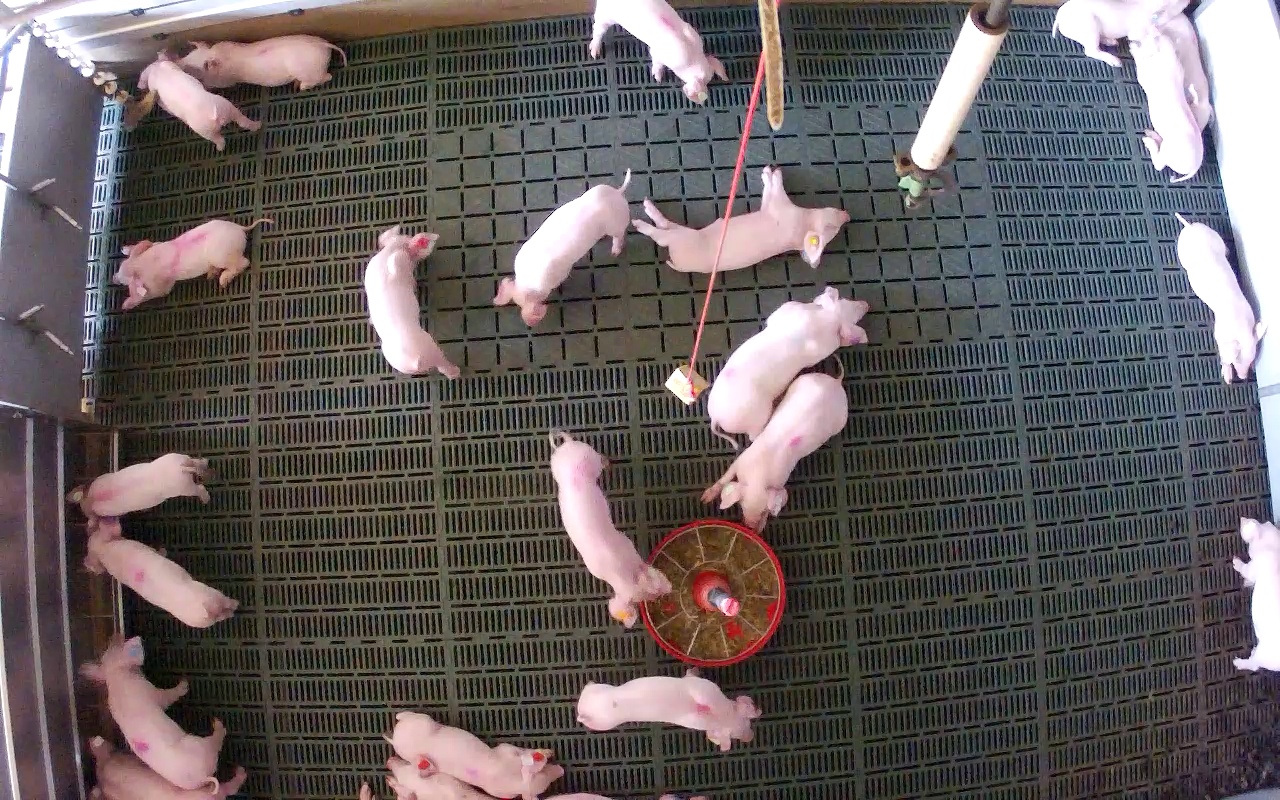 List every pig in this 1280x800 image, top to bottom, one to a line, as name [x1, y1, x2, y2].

pig [588, 0, 732, 107]
pig [1053, 0, 1190, 69]
pig [1157, 13, 1216, 133]
pig [1129, 23, 1203, 185]
pig [177, 33, 348, 89]
pig [137, 52, 263, 149]
pig [636, 165, 852, 274]
pig [495, 170, 632, 330]
pig [1178, 215, 1266, 387]
pig [114, 217, 273, 311]
pig [365, 224, 458, 381]
pig [708, 286, 872, 452]
pig [702, 358, 847, 531]
pig [549, 429, 672, 628]
pig [67, 452, 211, 535]
pig [1230, 517, 1279, 673]
pig [81, 519, 240, 629]
pig [78, 634, 227, 794]
pig [577, 666, 761, 752]
pig [382, 713, 566, 799]
pig [90, 736, 245, 799]
pig [388, 756, 502, 799]